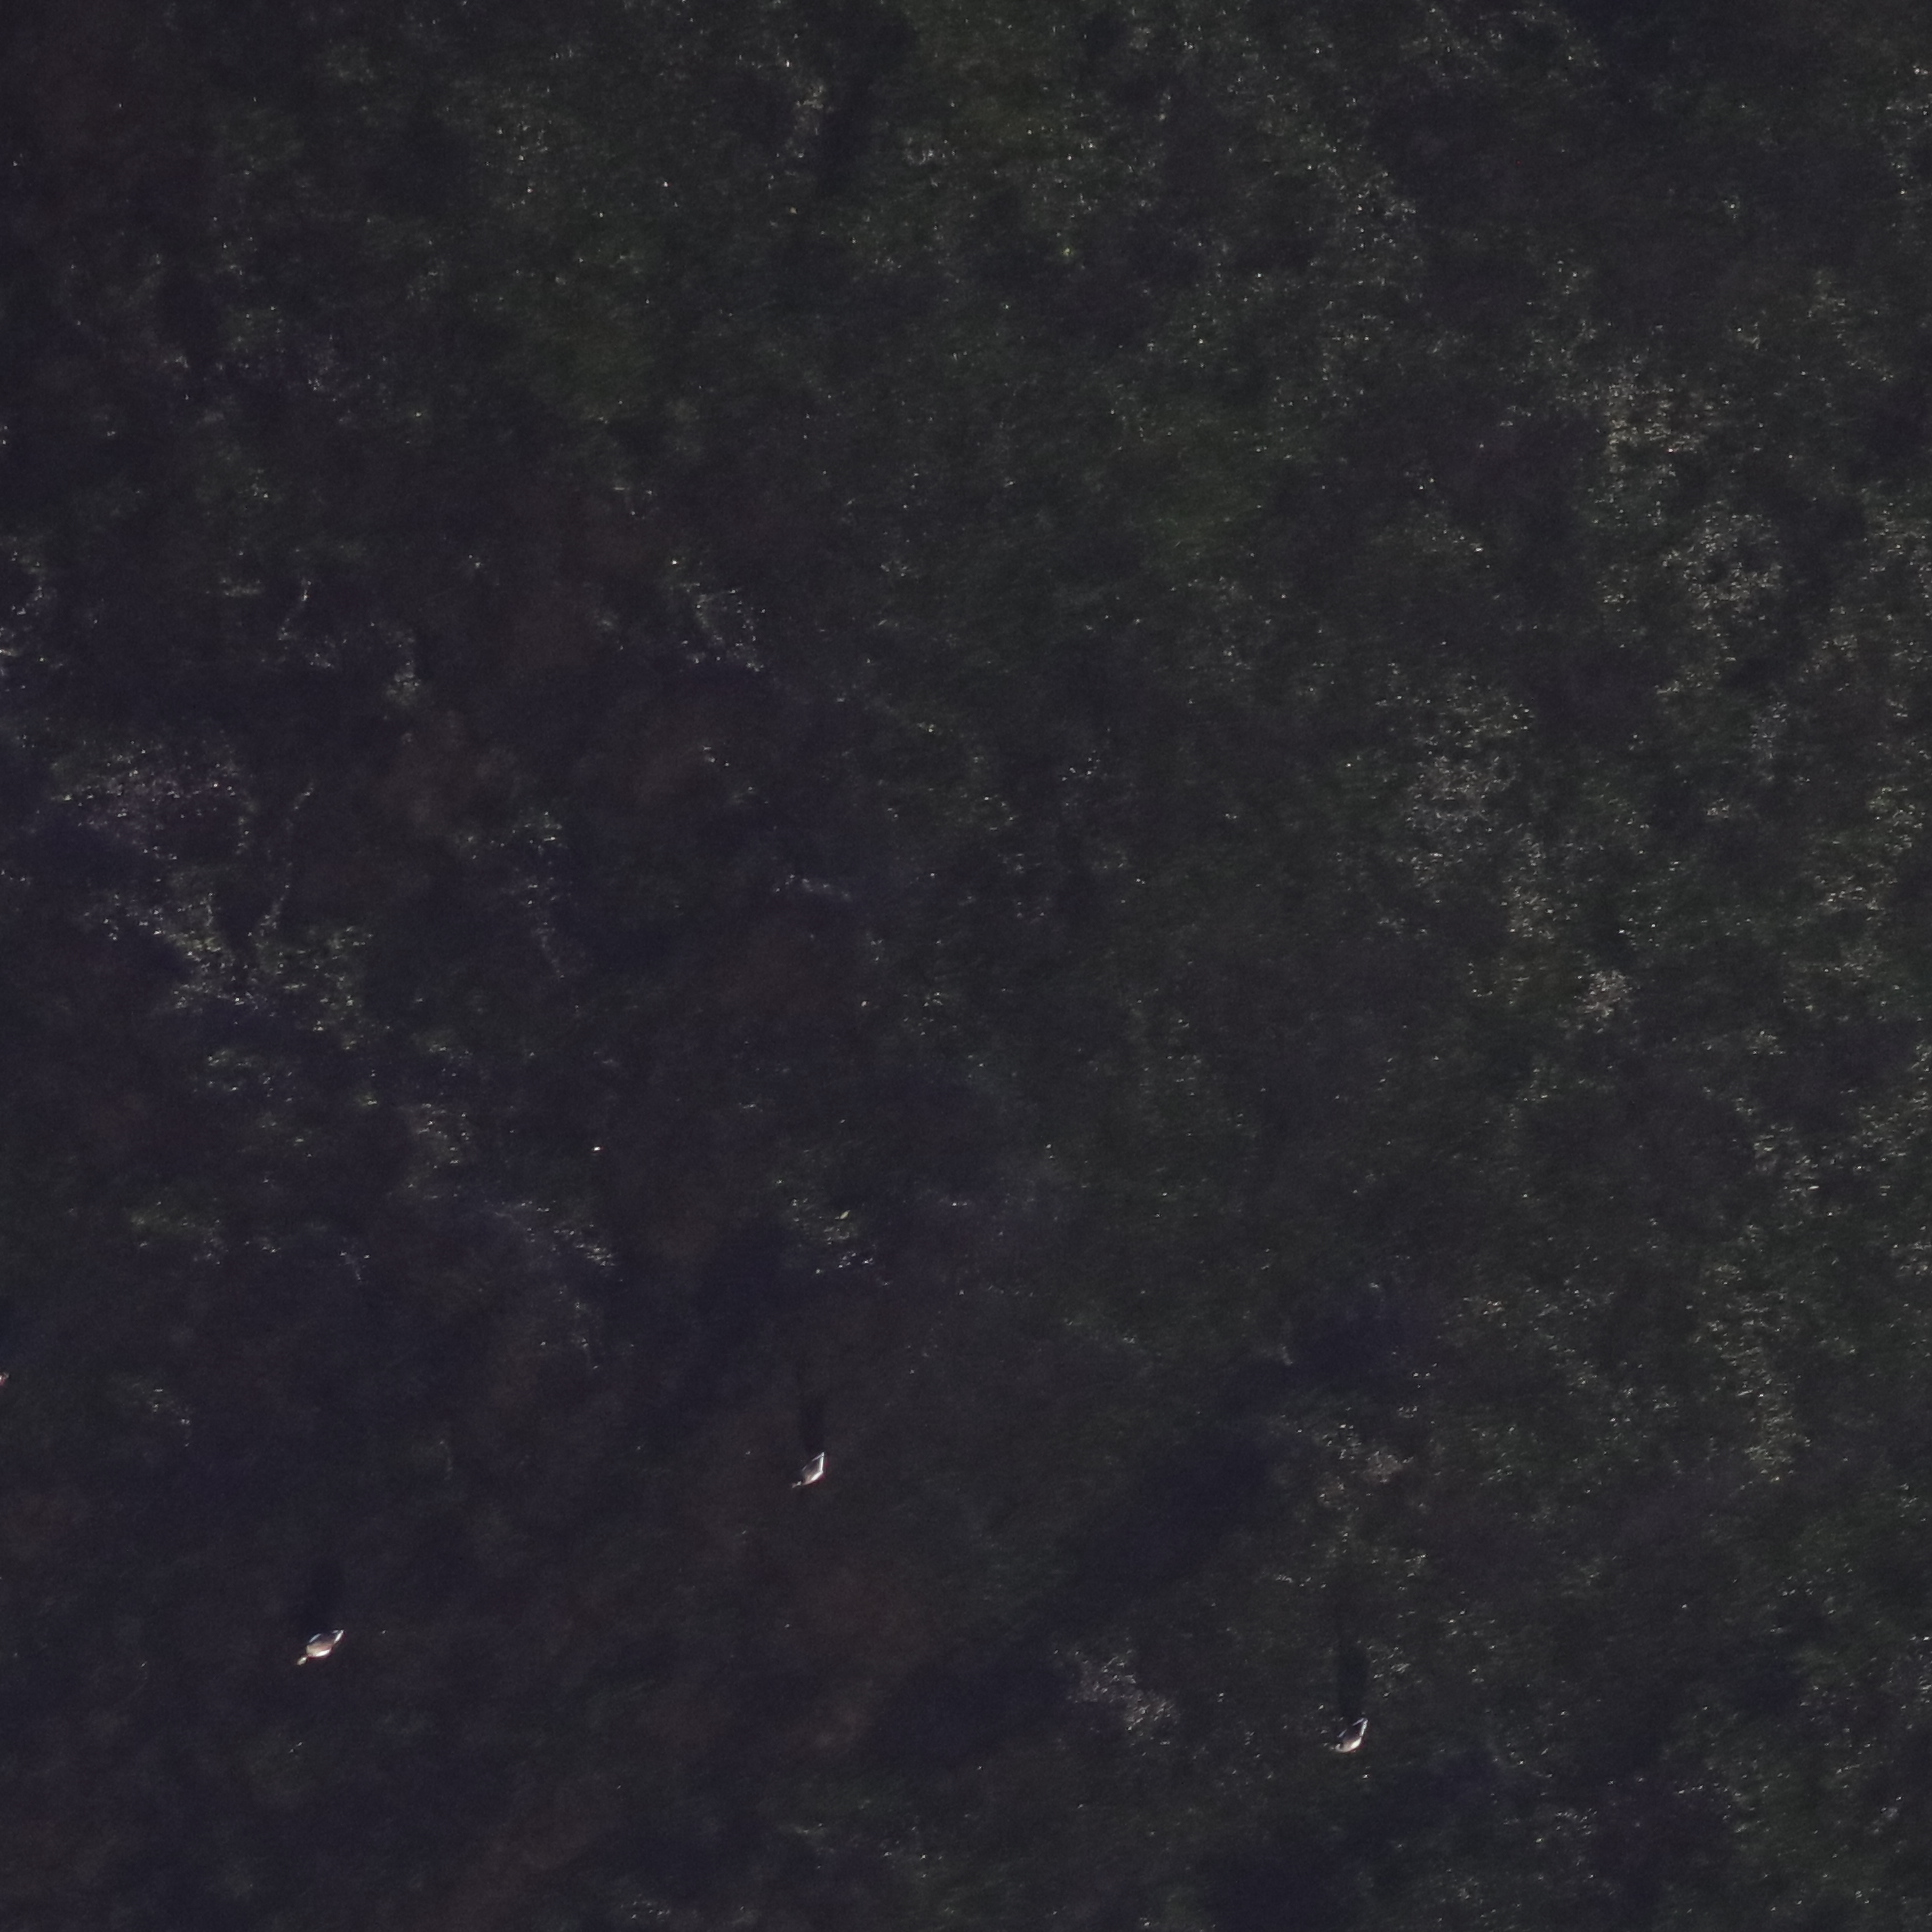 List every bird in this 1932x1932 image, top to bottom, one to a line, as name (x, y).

brant (812, 1470)
brant (319, 1645)
brant (1348, 1736)